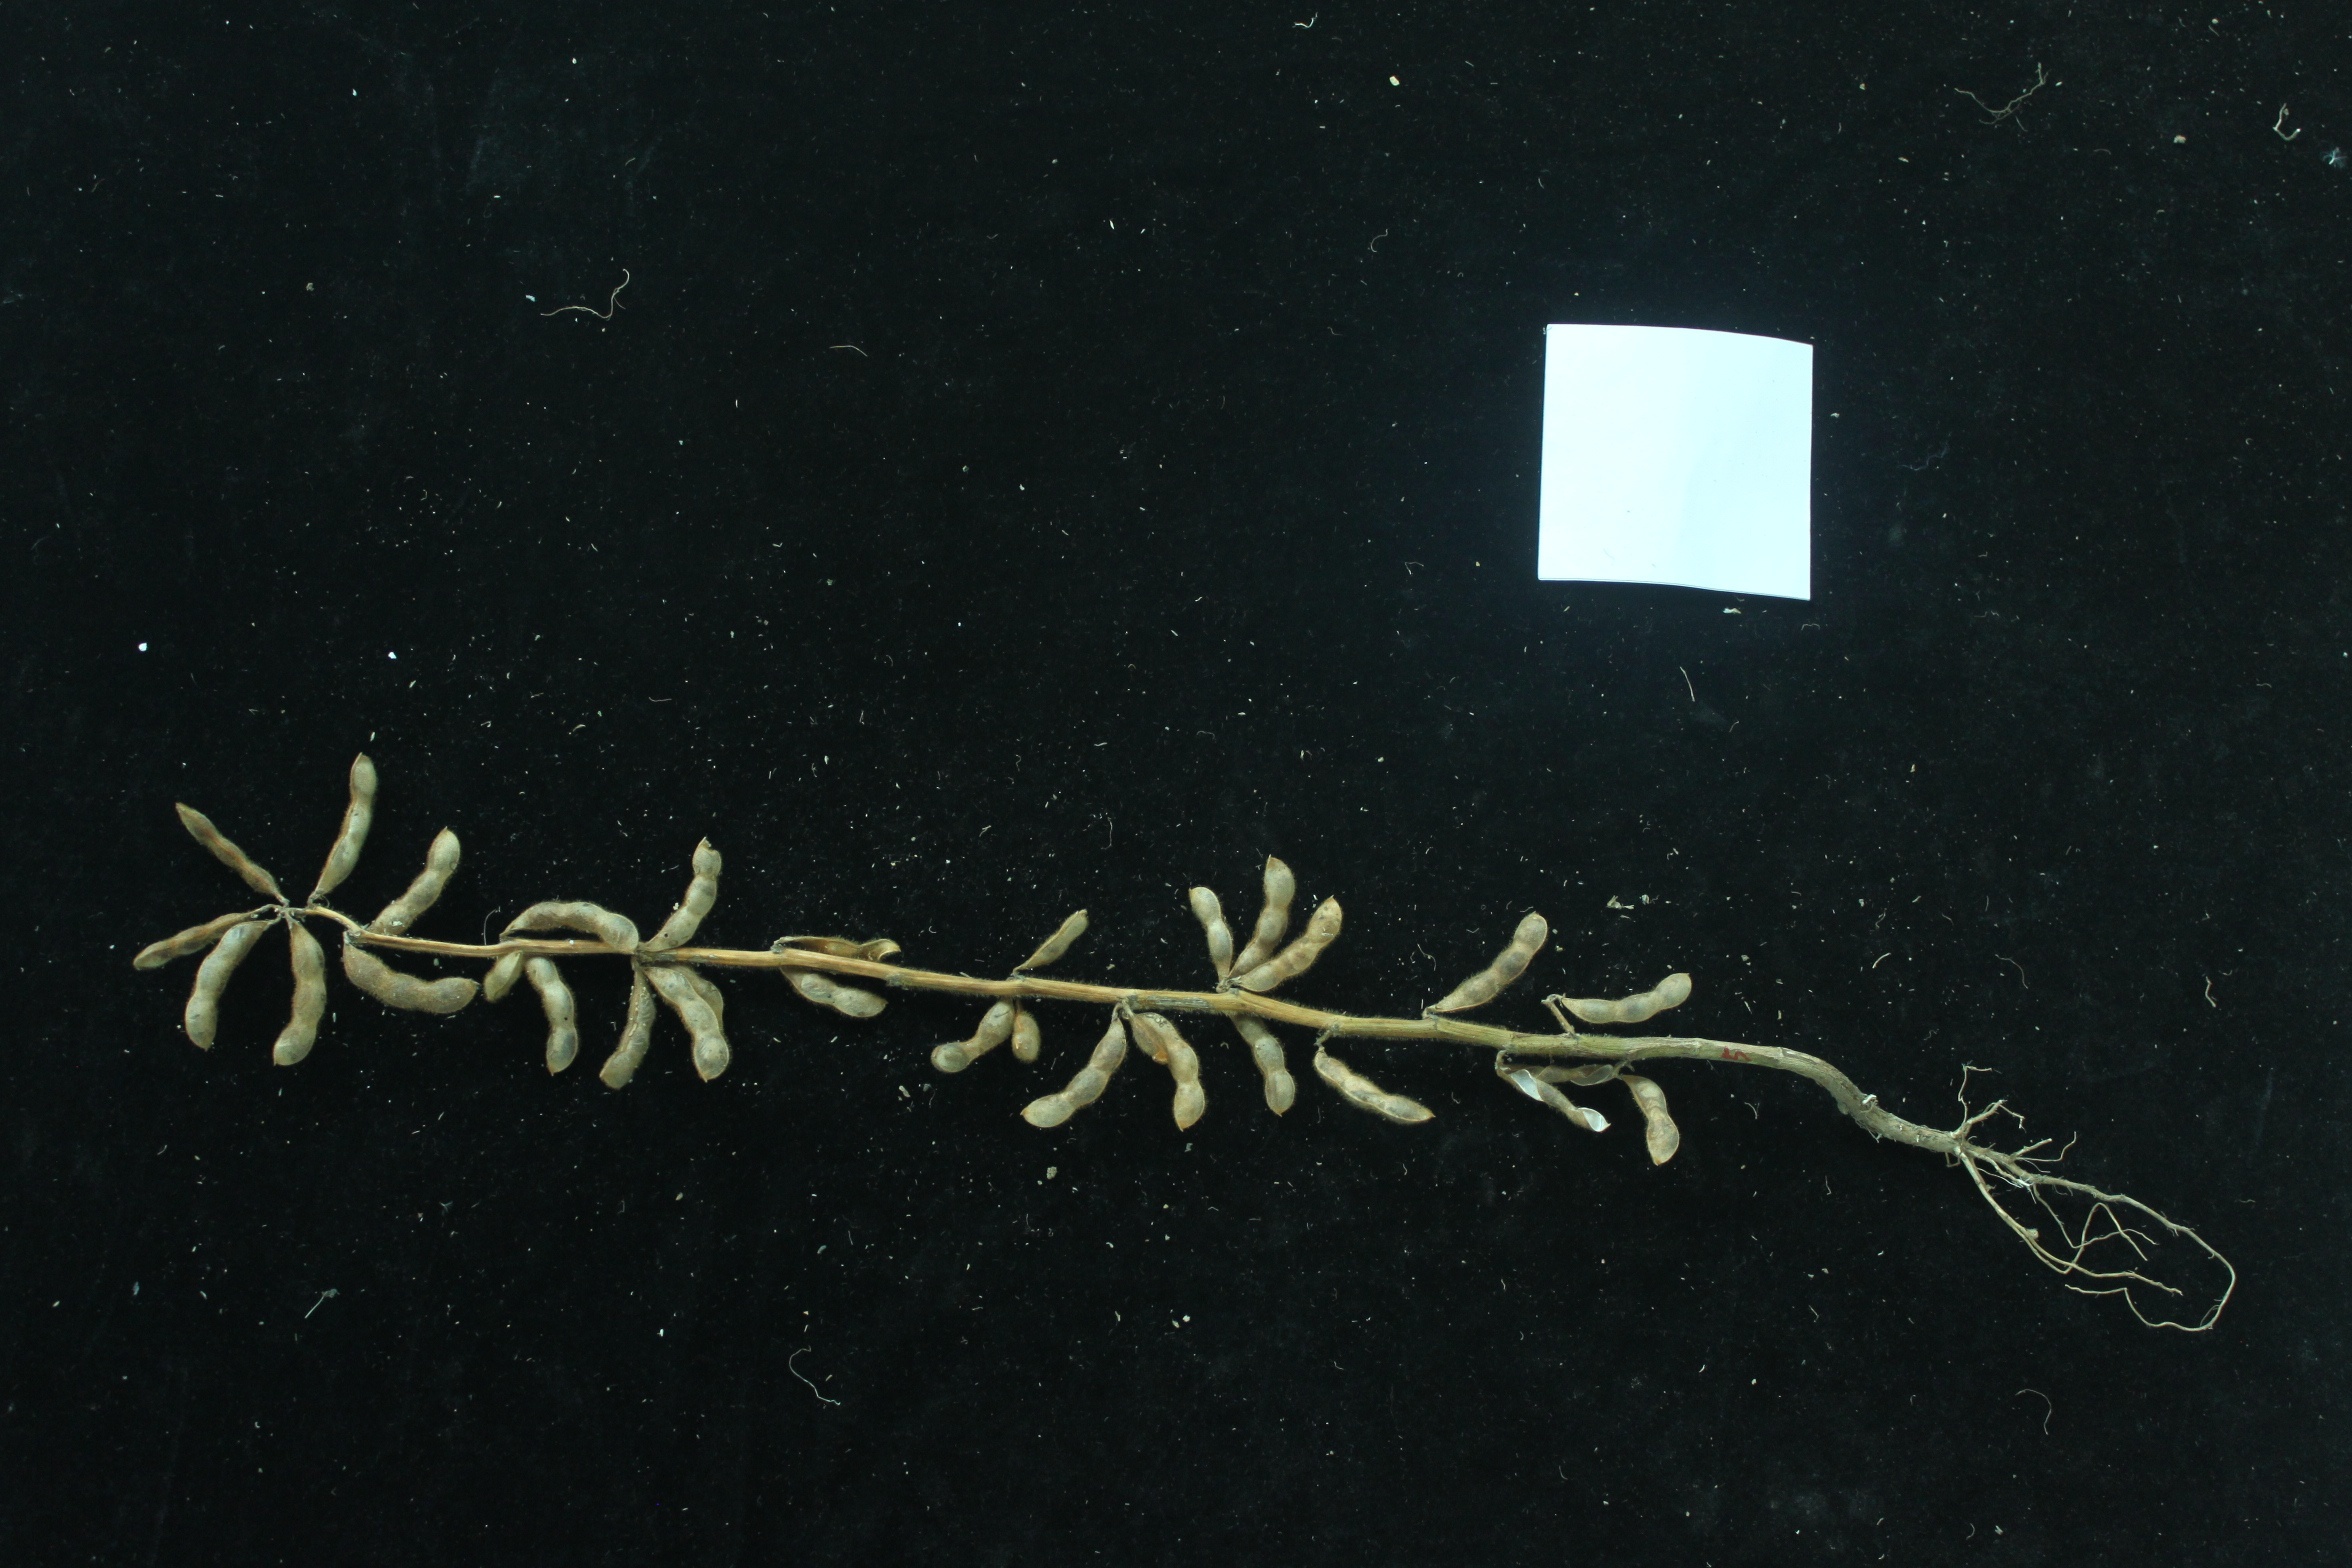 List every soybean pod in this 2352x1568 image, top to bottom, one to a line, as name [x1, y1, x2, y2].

soybean pod [307, 750, 378, 903]
soybean pod [175, 803, 288, 905]
soybean pod [365, 826, 460, 935]
soybean pod [640, 837, 723, 953]
soybean pod [1224, 854, 1295, 982]
soybean pod [1188, 887, 1233, 980]
soybean pod [1228, 894, 1342, 994]
soybean pod [499, 901, 639, 954]
soybean pod [131, 909, 260, 968]
soybean pod [1012, 909, 1087, 972]
soybean pod [1424, 911, 1548, 1014]
soybean pod [272, 917, 326, 1066]
soybean pod [184, 919, 278, 1051]
soybean pod [342, 932, 478, 1016]
soybean pod [775, 937, 900, 962]
soybean pod [484, 949, 523, 1001]
soybean pod [525, 957, 579, 1075]
soybean pod [647, 968, 729, 1080]
soybean pod [777, 968, 888, 1019]
soybean pod [598, 970, 654, 1089]
soybean pod [1554, 972, 1692, 1025]
soybean pod [931, 1001, 1013, 1073]
soybean pod [1013, 1004, 1040, 1062]
soybean pod [1018, 1009, 1128, 1129]
soybean pod [1136, 1014, 1206, 1133]
soybean pod [1129, 1016, 1170, 1063]
soybean pod [1227, 1017, 1295, 1116]
soybean pod [1311, 1045, 1435, 1125]
soybean pod [1617, 1075, 1680, 1166]